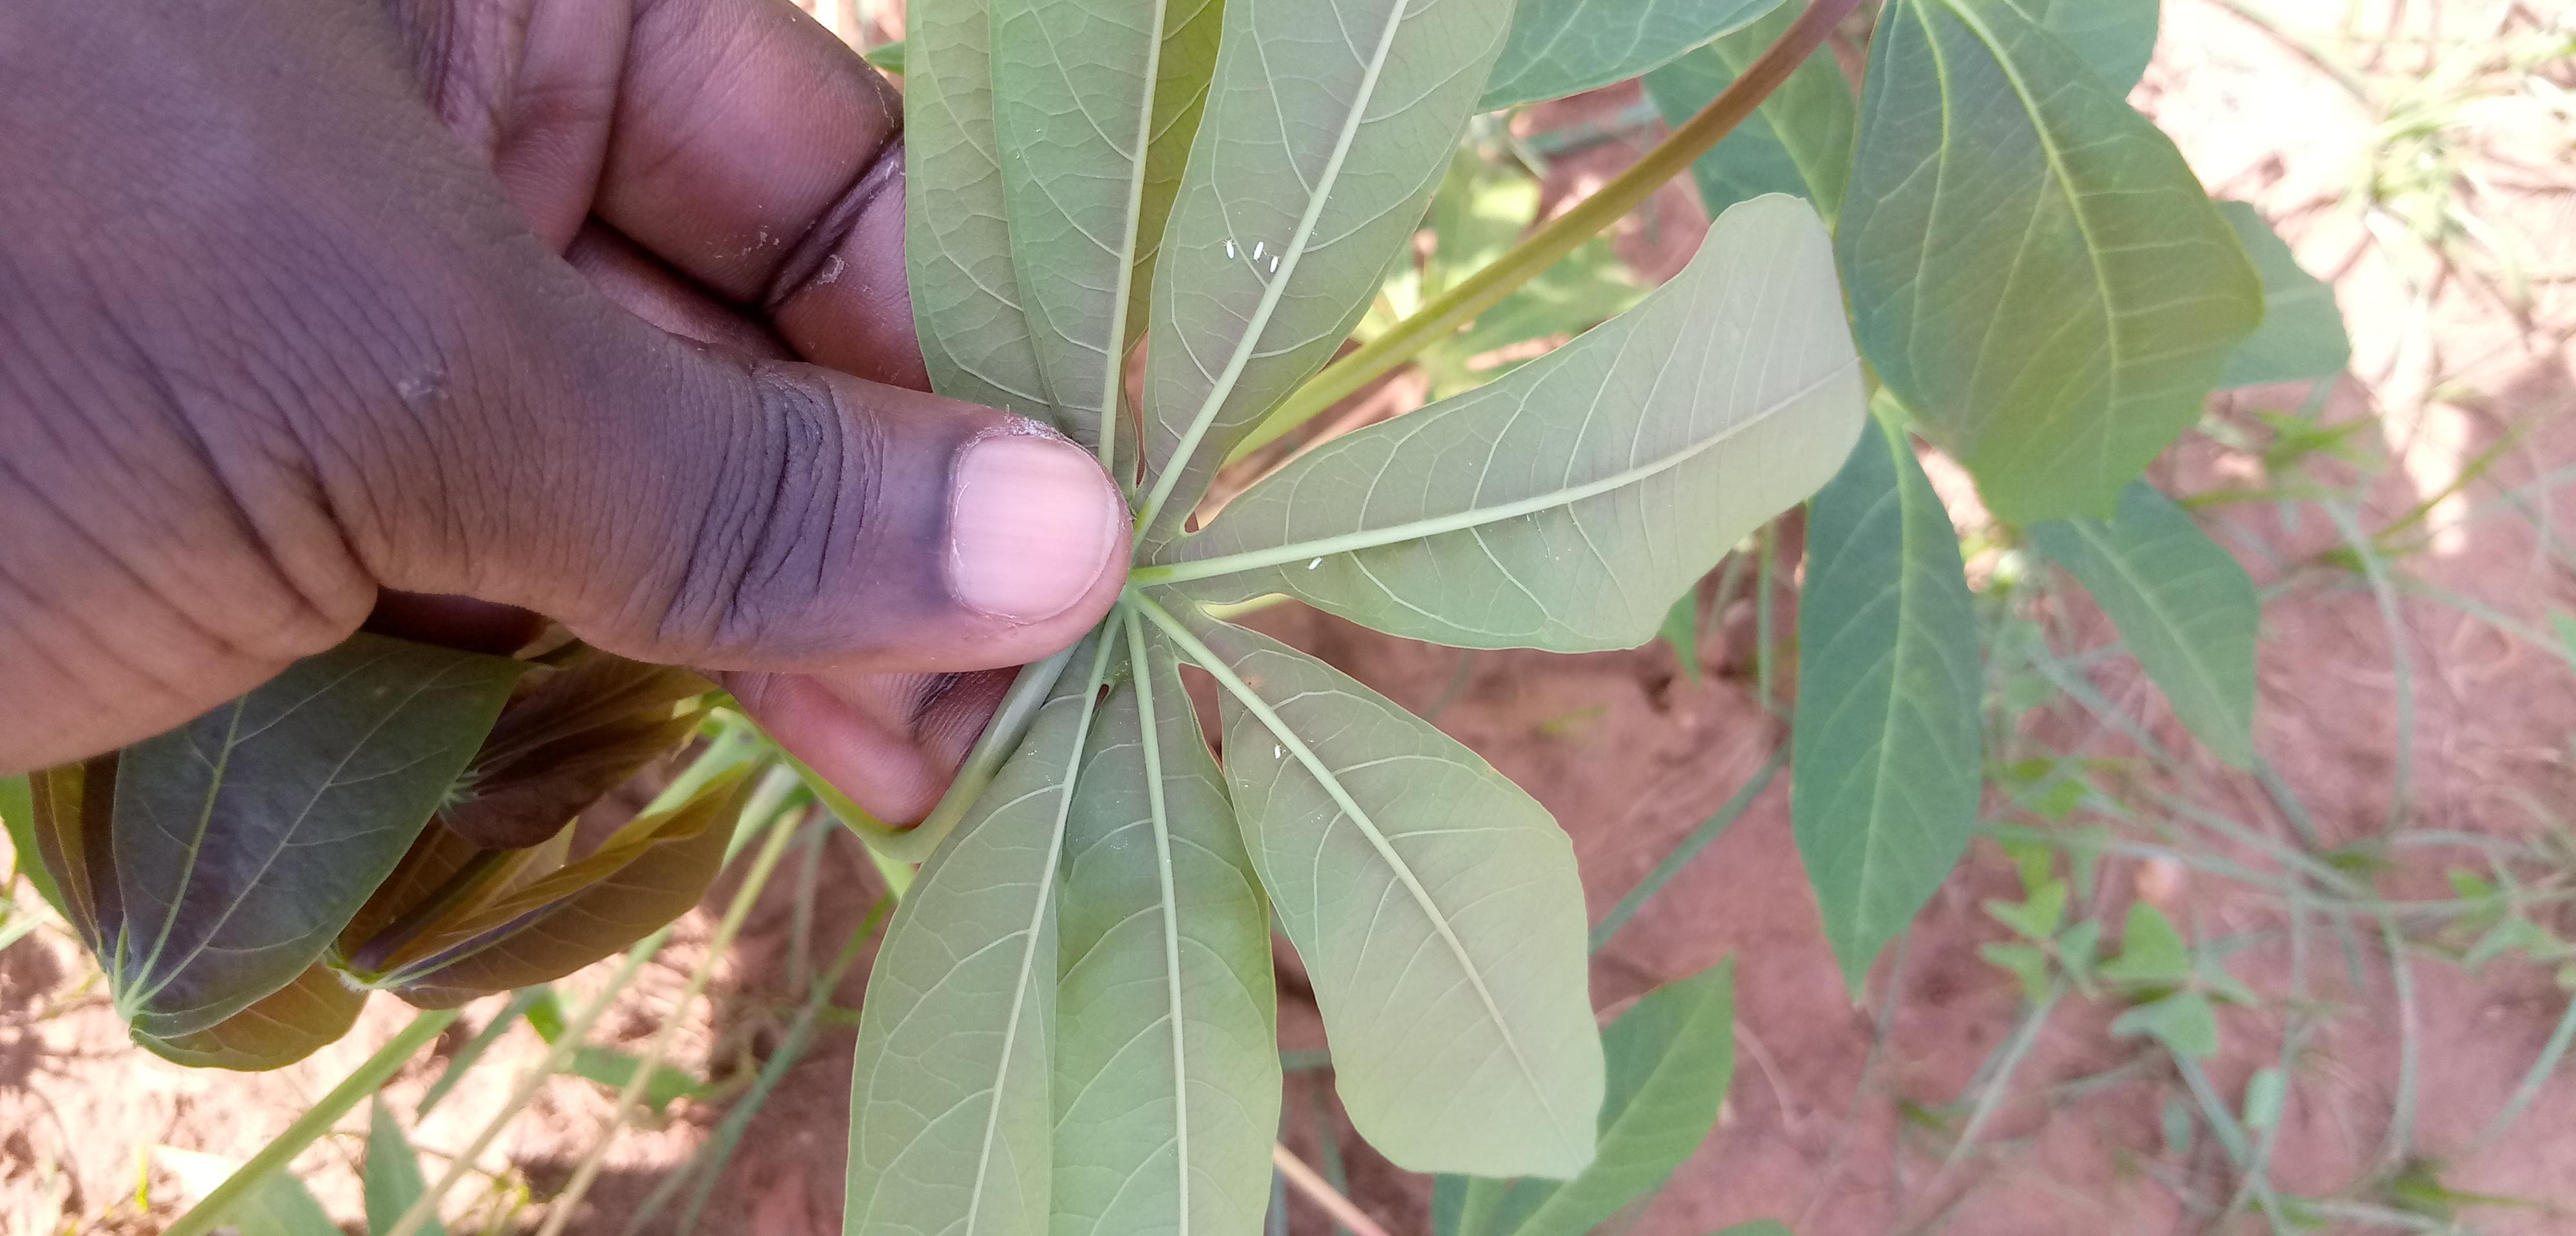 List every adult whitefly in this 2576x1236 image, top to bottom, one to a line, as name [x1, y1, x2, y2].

whitefly [1224, 236, 1236, 259]
whitefly [1251, 239, 1264, 261]
whitefly [1269, 253, 1280, 274]
whitefly [1306, 556, 1323, 570]
whitefly [1273, 742, 1283, 760]